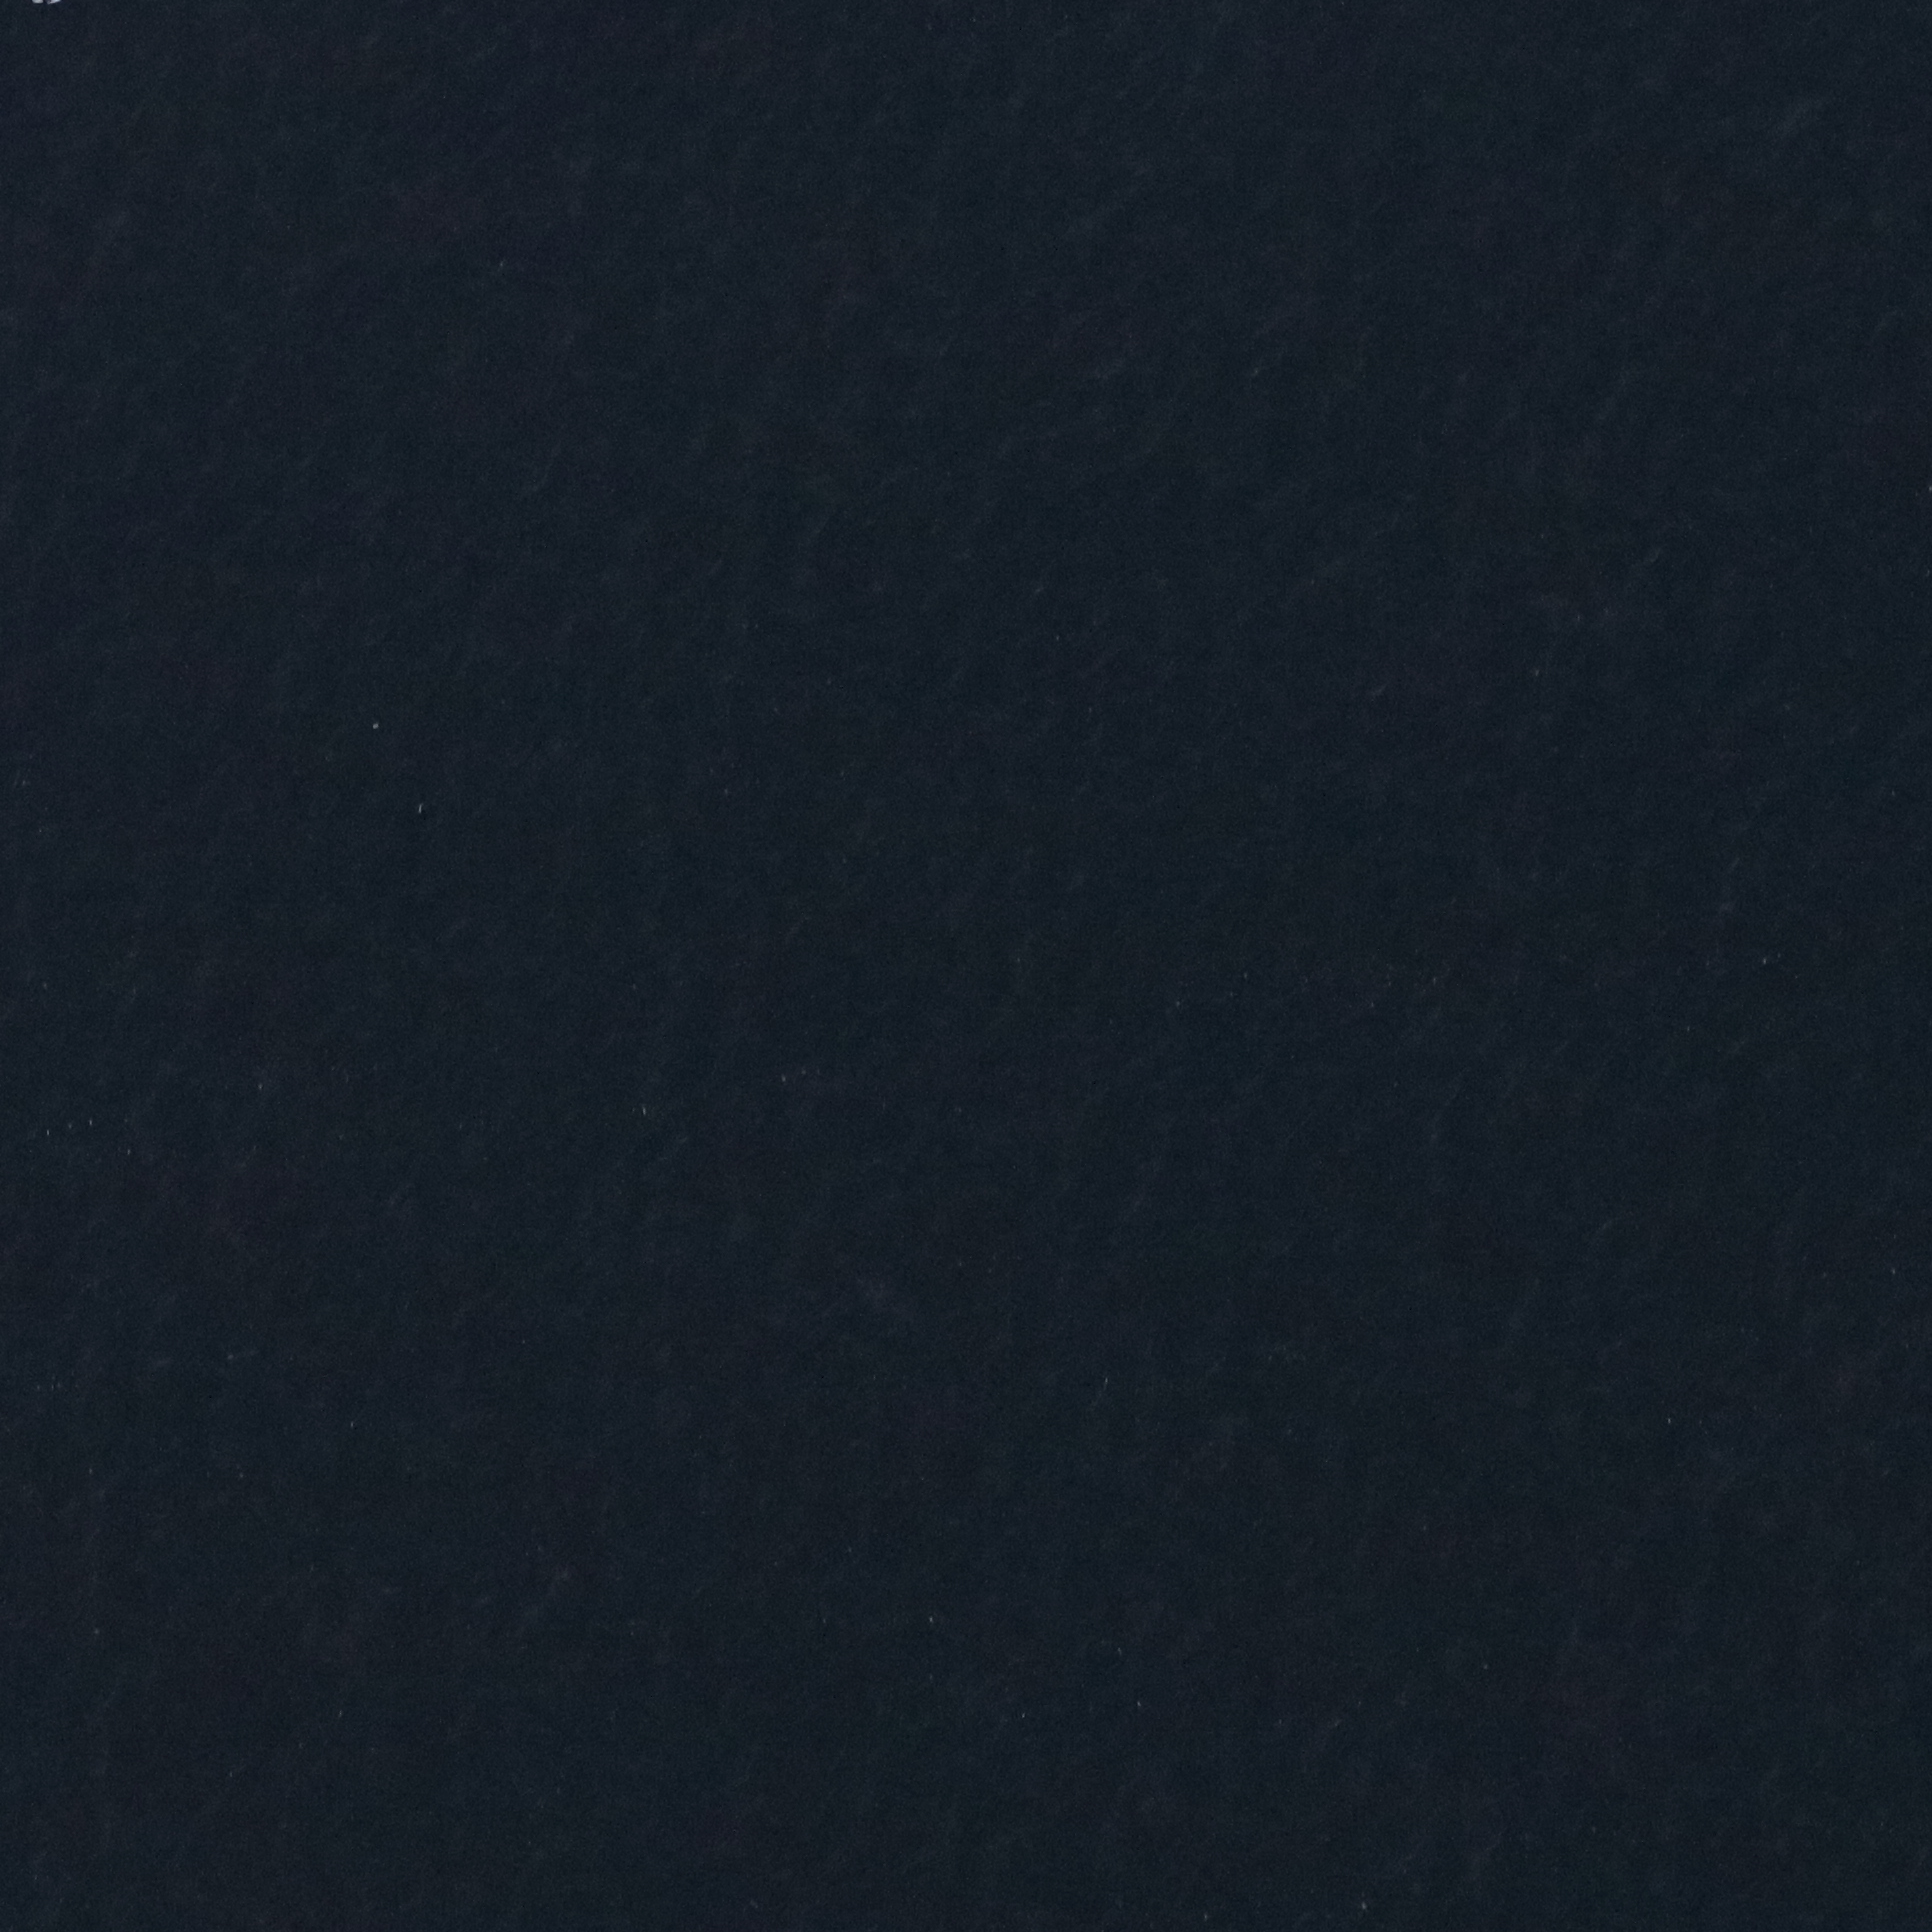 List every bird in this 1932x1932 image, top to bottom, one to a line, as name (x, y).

None